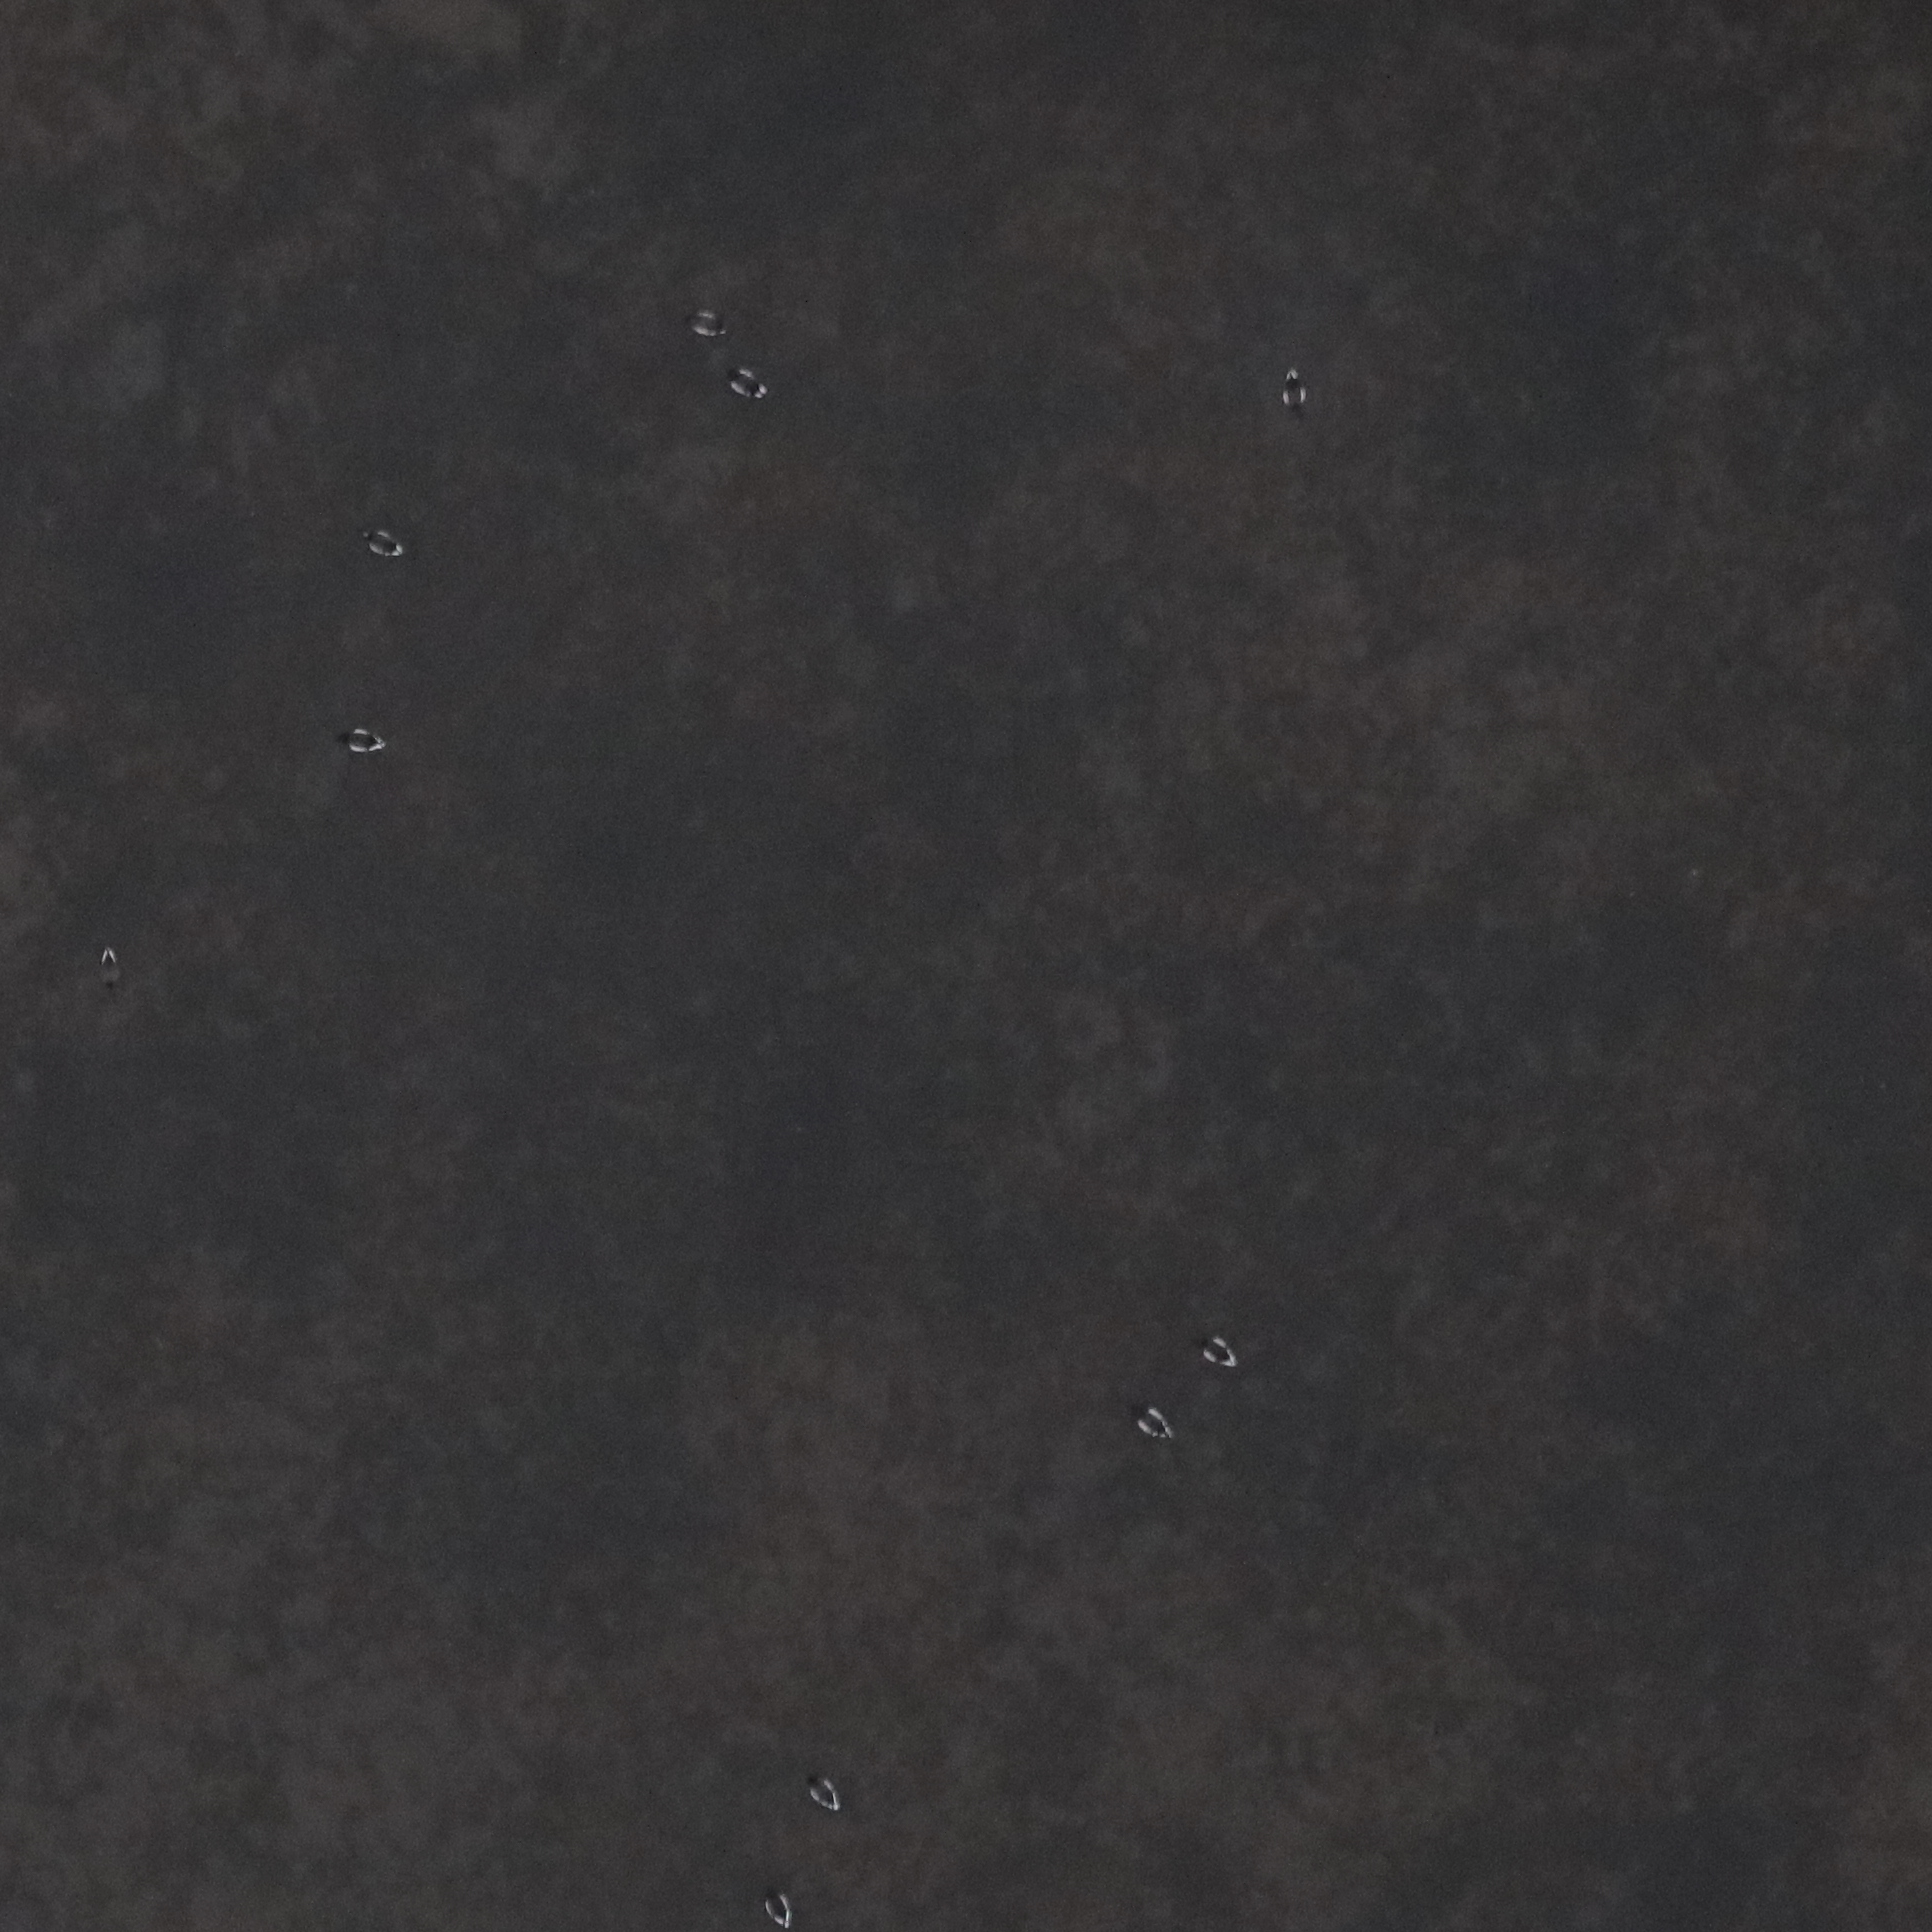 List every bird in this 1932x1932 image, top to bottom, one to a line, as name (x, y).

brant (707, 324)
brant (745, 383)
brant (1295, 392)
brant (382, 543)
brant (361, 741)
brant (111, 967)
brant (1218, 1351)
brant (1152, 1422)
brant (823, 1792)
brant (777, 1907)